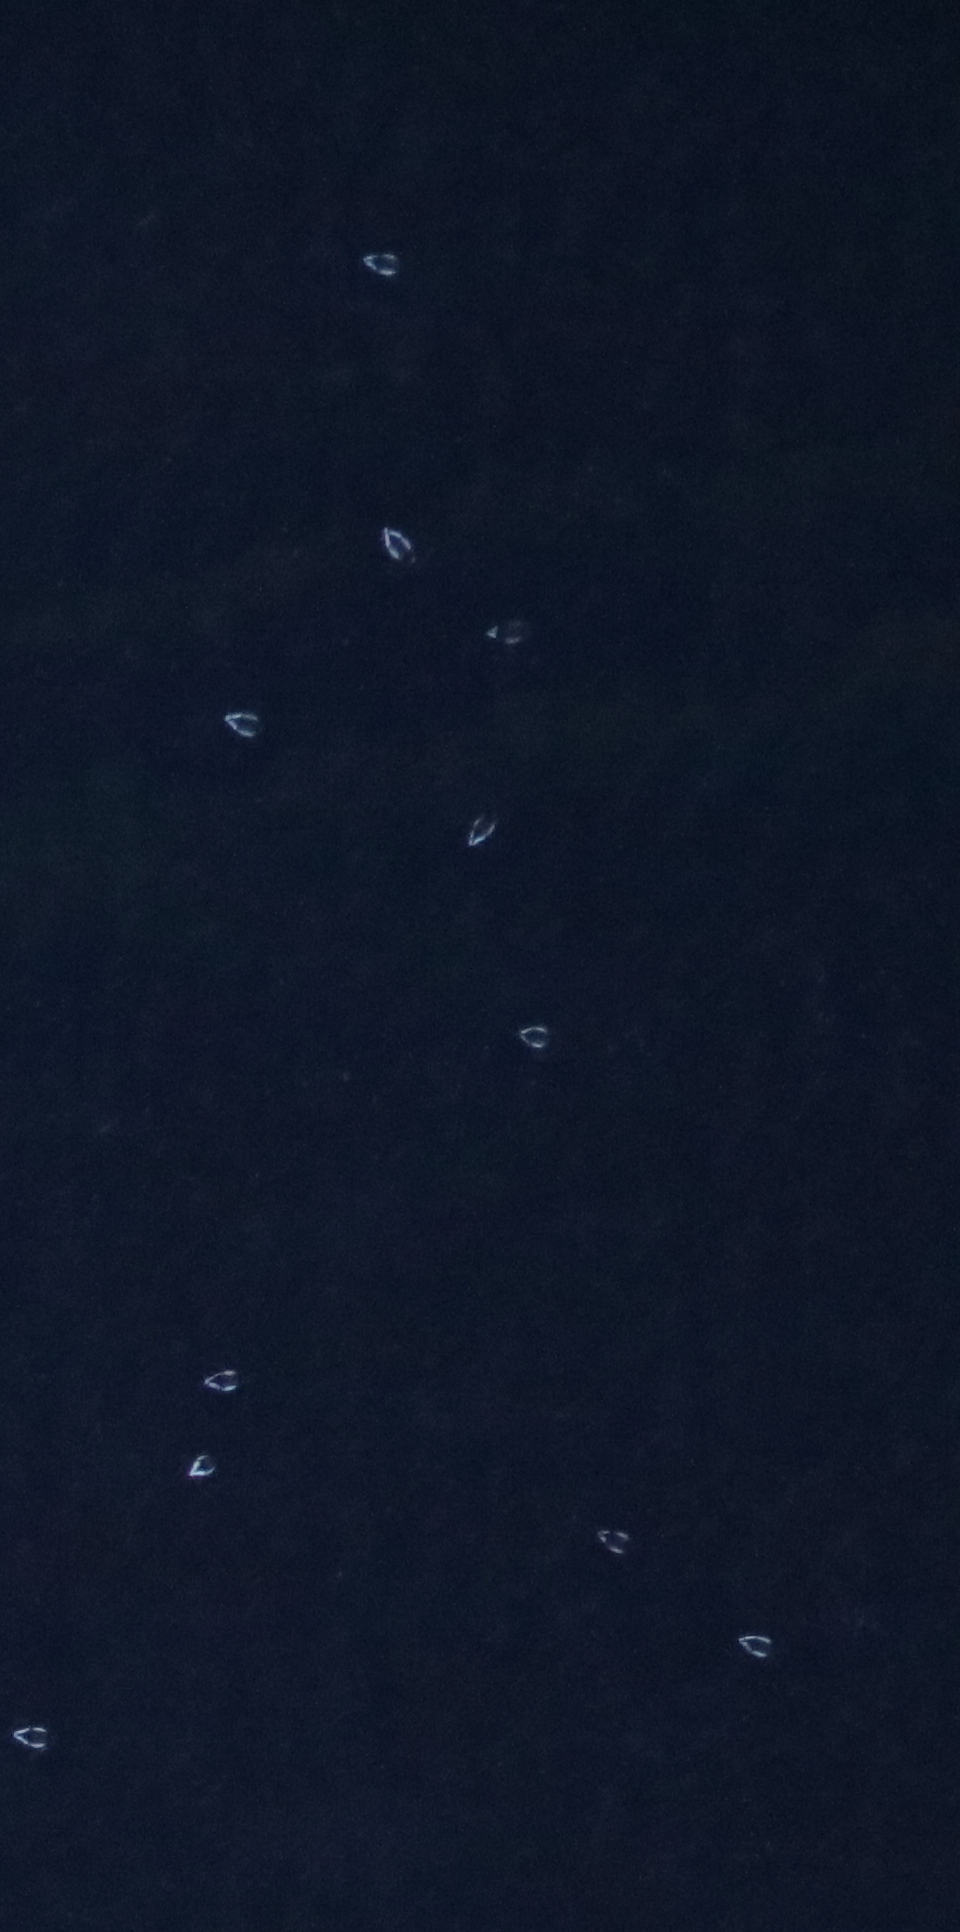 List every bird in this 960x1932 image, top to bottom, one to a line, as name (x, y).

brant (382, 265)
brant (397, 545)
brant (510, 629)
brant (243, 722)
brant (483, 829)
brant (419, 1019)
brant (536, 1035)
brant (223, 1381)
brant (205, 1464)
brant (616, 1538)
brant (759, 1645)
brant (34, 1738)